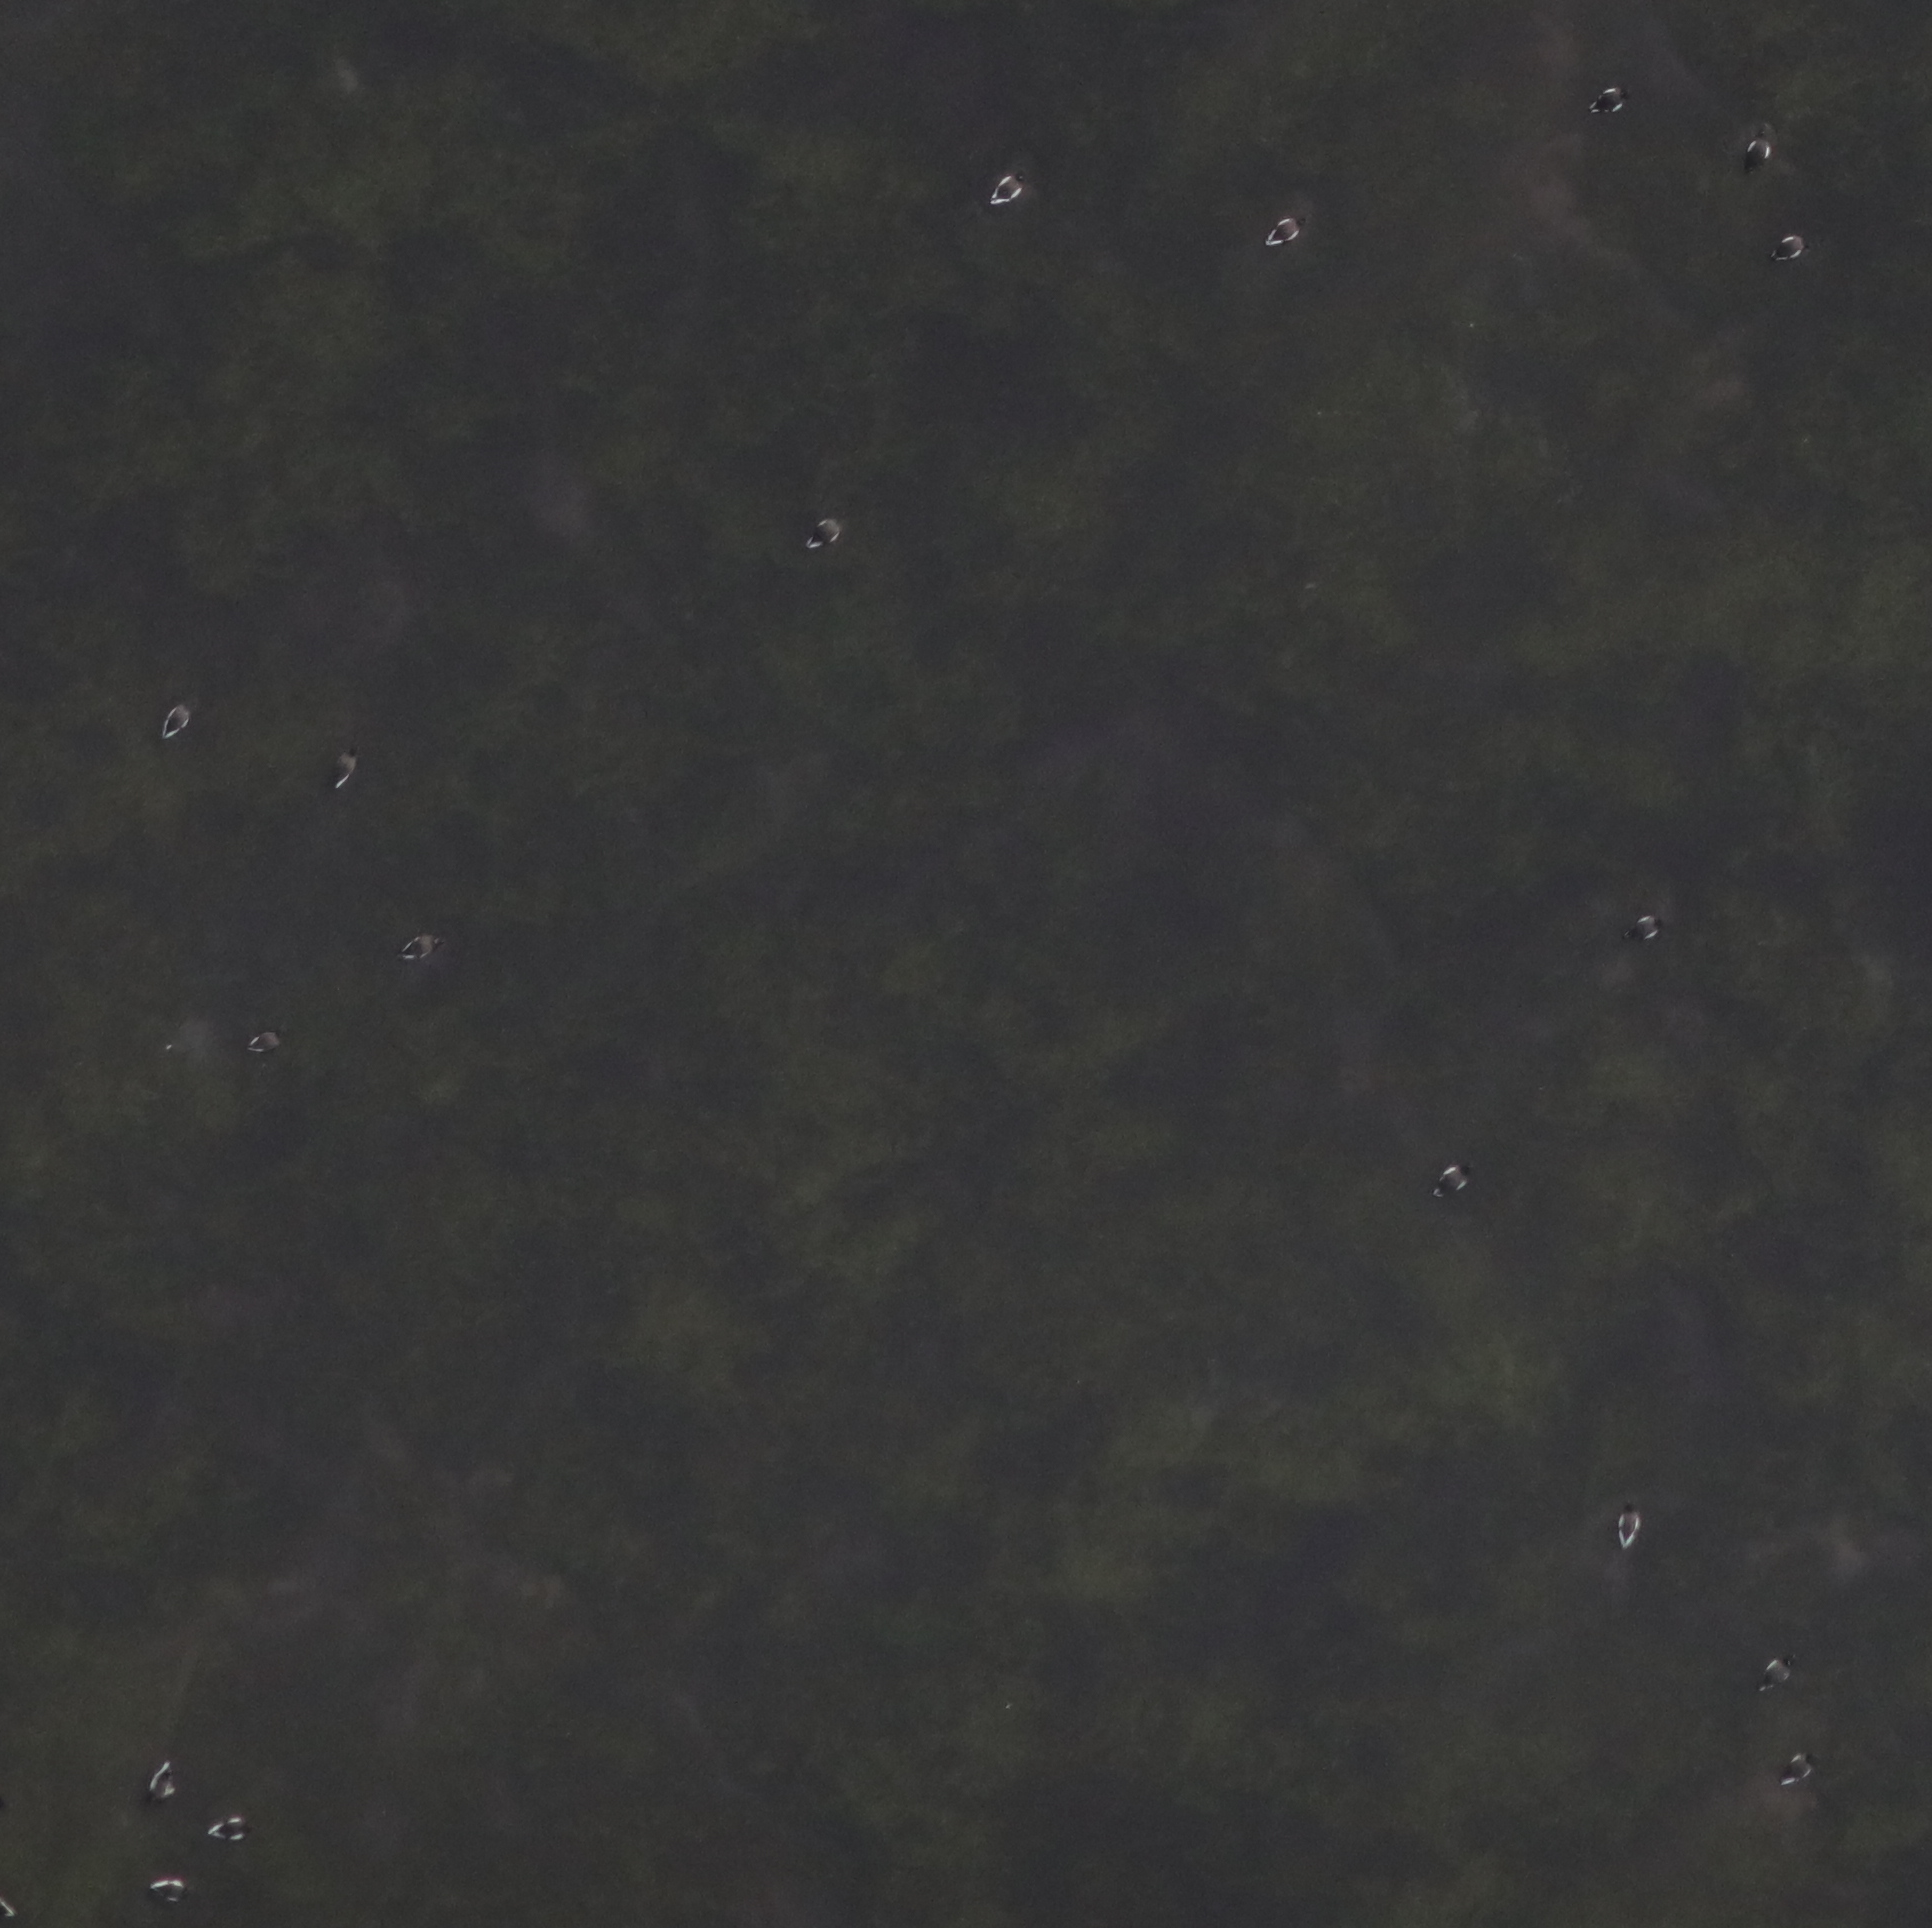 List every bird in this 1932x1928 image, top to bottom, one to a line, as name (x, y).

brant (1610, 97)
brant (1759, 147)
brant (1008, 189)
brant (1284, 225)
brant (1789, 250)
brant (828, 527)
brant (177, 720)
brant (343, 763)
brant (1646, 926)
brant (422, 944)
brant (270, 1040)
brant (1454, 1179)
brant (1629, 1525)
brant (1780, 1671)
brant (1800, 1768)
brant (162, 1785)
brant (230, 1830)
brant (169, 1892)